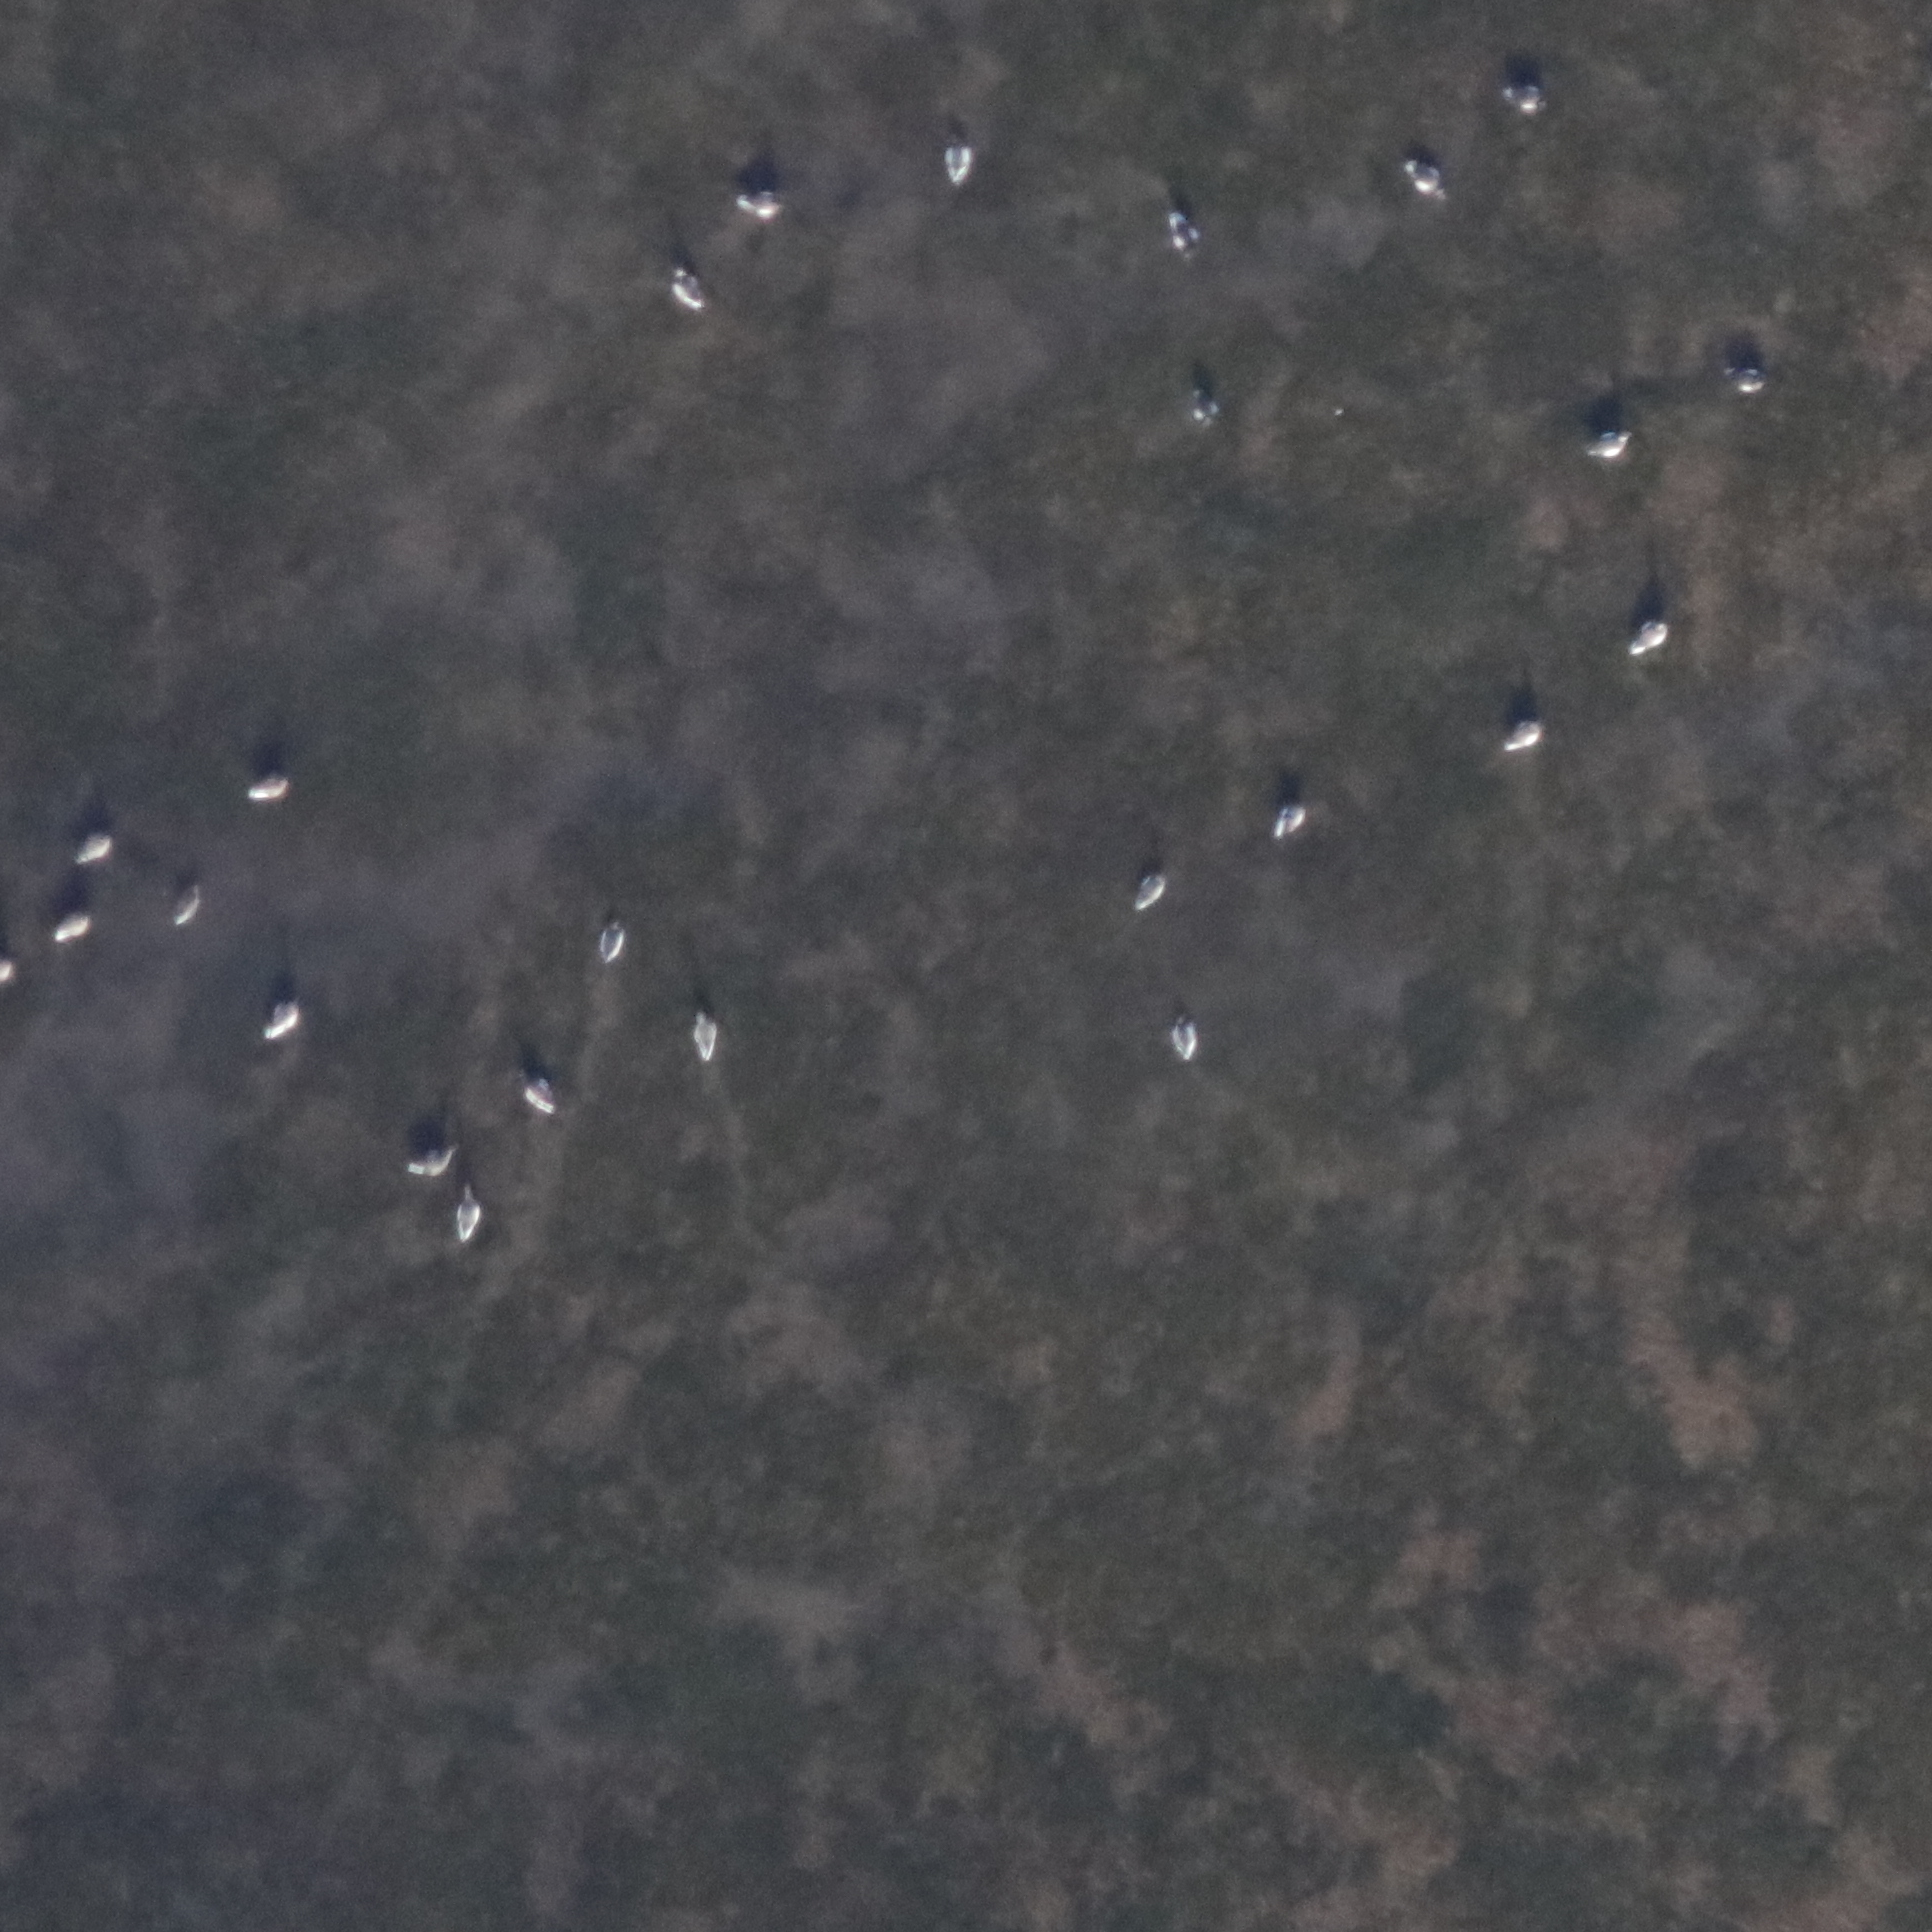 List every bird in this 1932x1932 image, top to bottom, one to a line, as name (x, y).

brant (1524, 96)
brant (956, 157)
brant (1425, 176)
brant (764, 203)
brant (1182, 231)
brant (688, 287)
brant (1745, 378)
brant (1203, 404)
brant (1608, 443)
brant (1647, 636)
brant (1522, 734)
brant (263, 789)
brant (1289, 819)
brant (96, 844)
brant (1151, 890)
brant (187, 901)
brant (74, 920)
brant (612, 941)
brant (284, 1016)
brant (707, 1034)
brant (1185, 1038)
brant (538, 1092)
brant (433, 1161)
brant (469, 1217)